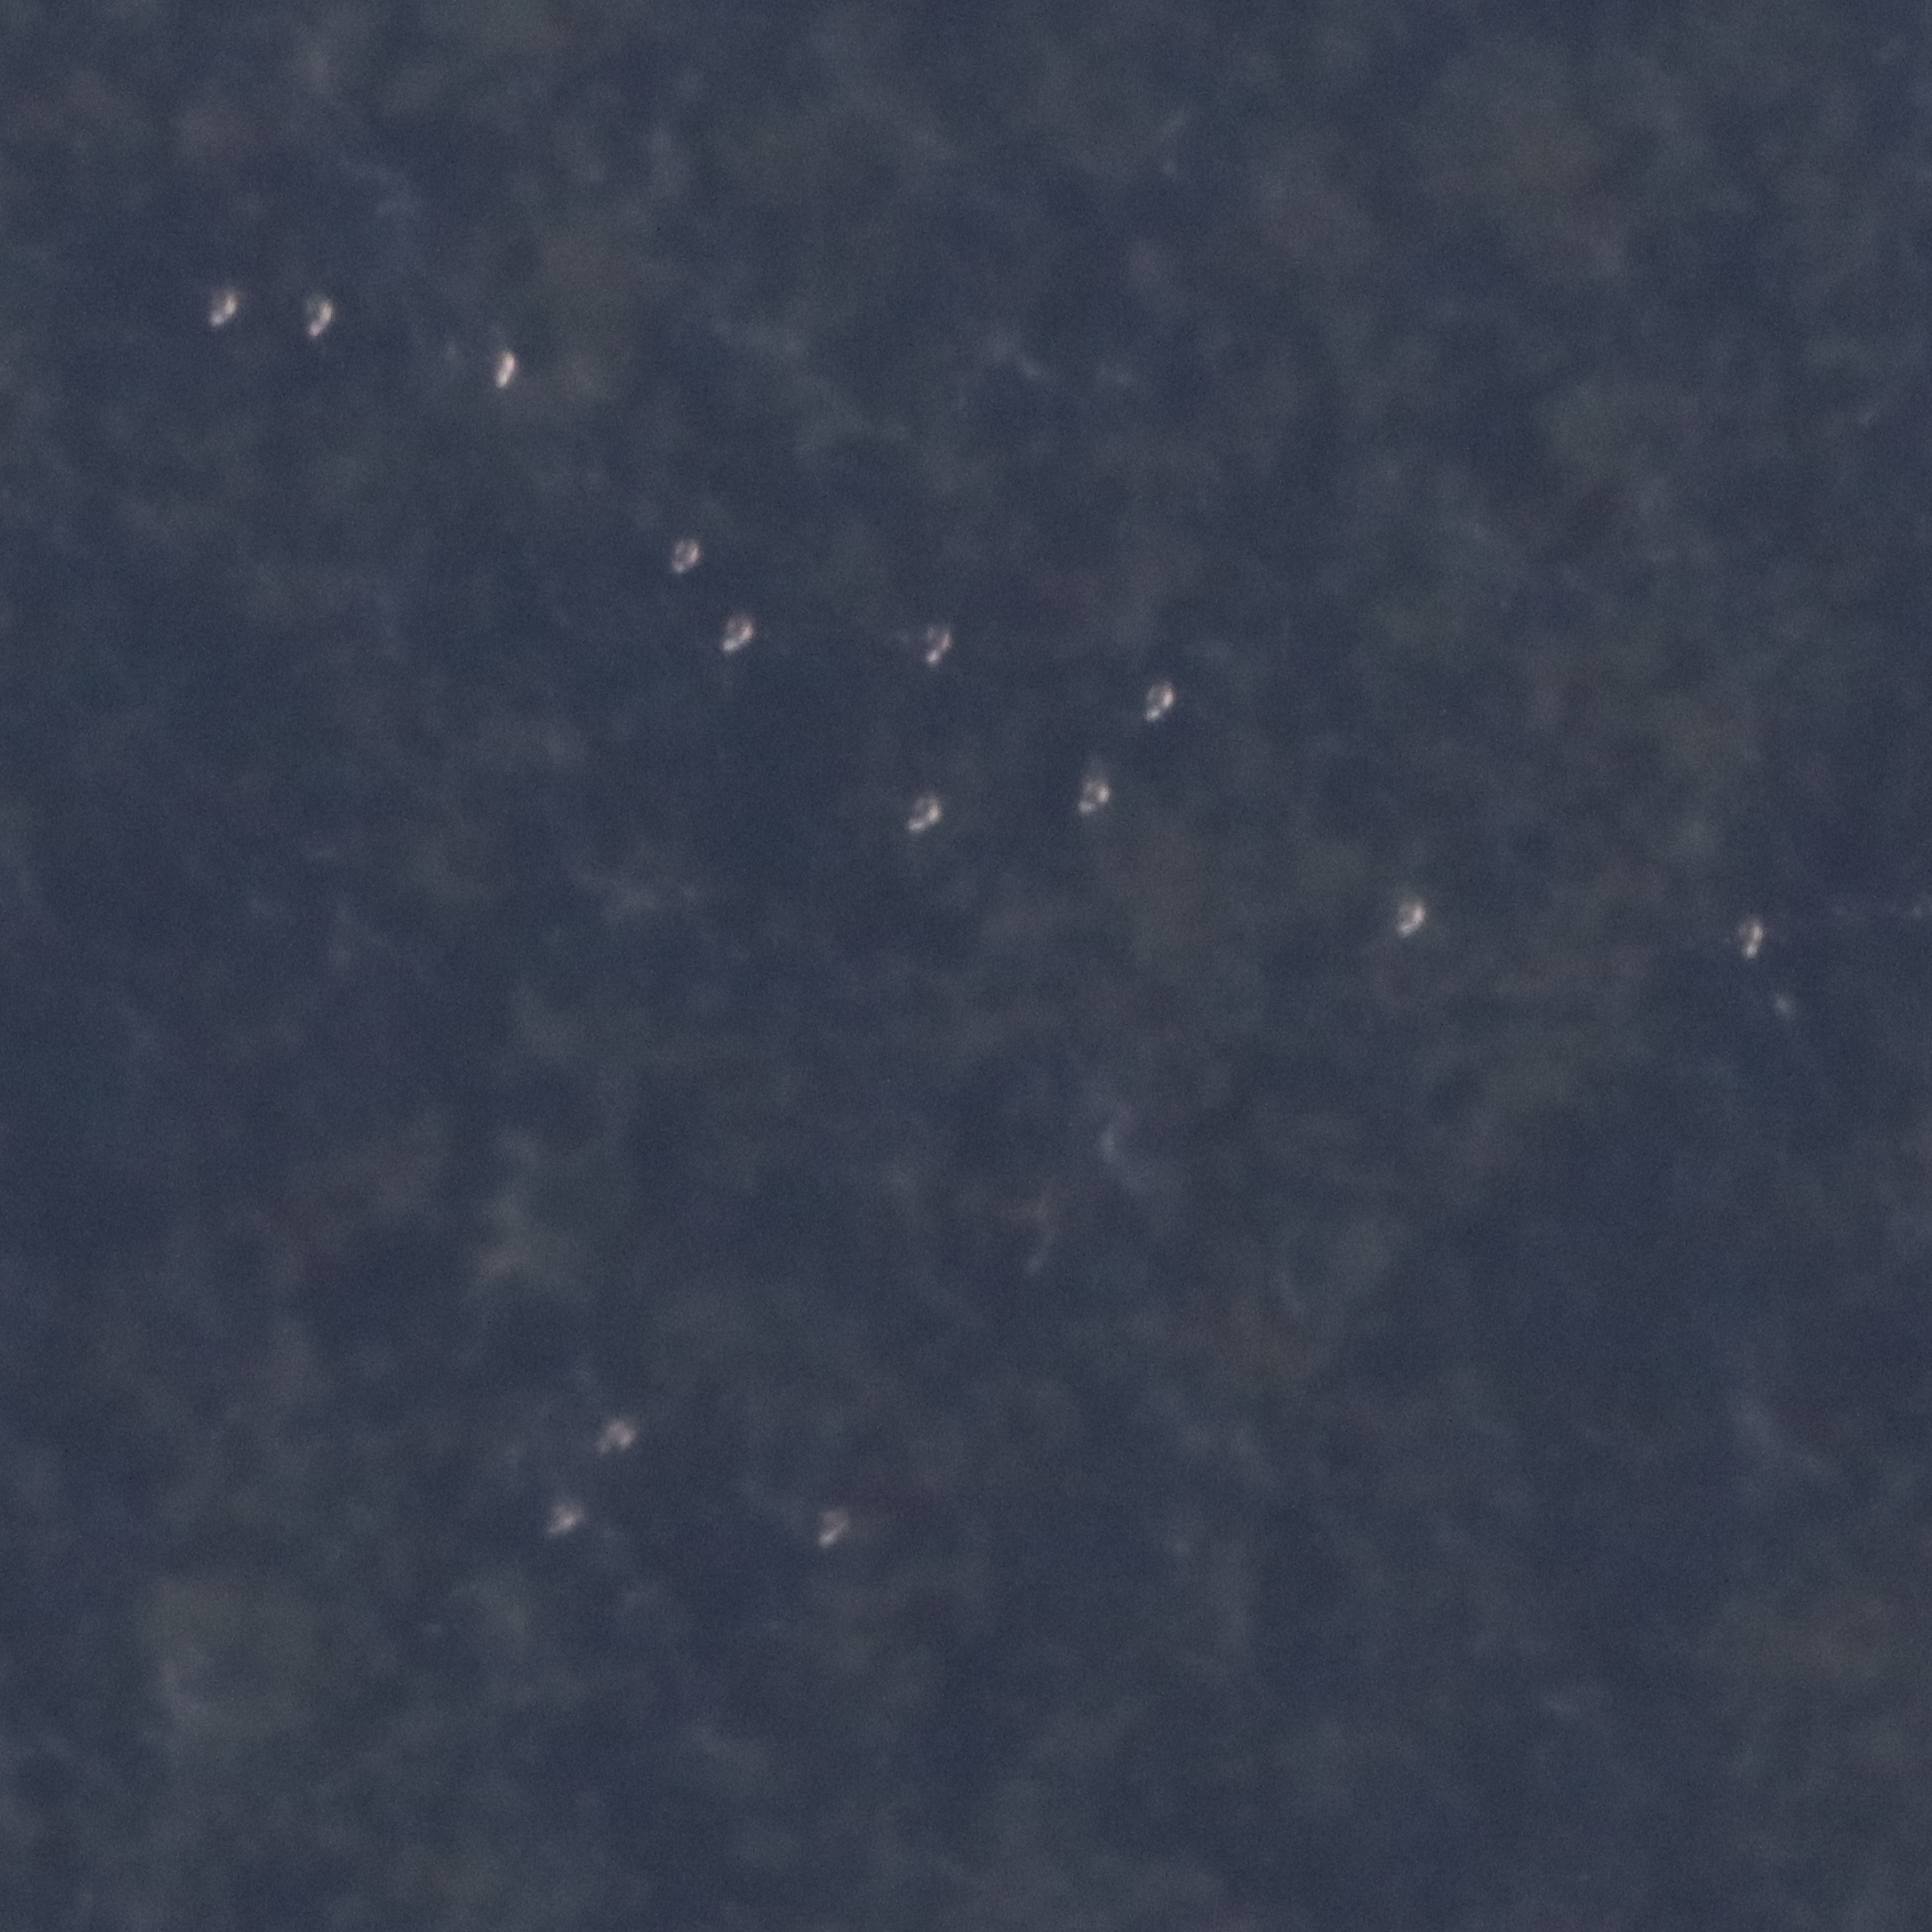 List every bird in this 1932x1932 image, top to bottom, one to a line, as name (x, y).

brant (224, 305)
brant (312, 313)
brant (501, 360)
brant (691, 552)
brant (735, 625)
brant (937, 635)
brant (1159, 704)
brant (1092, 790)
brant (923, 810)
brant (1414, 918)
brant (1748, 937)
brant (617, 1429)
brant (566, 1515)
brant (837, 1523)